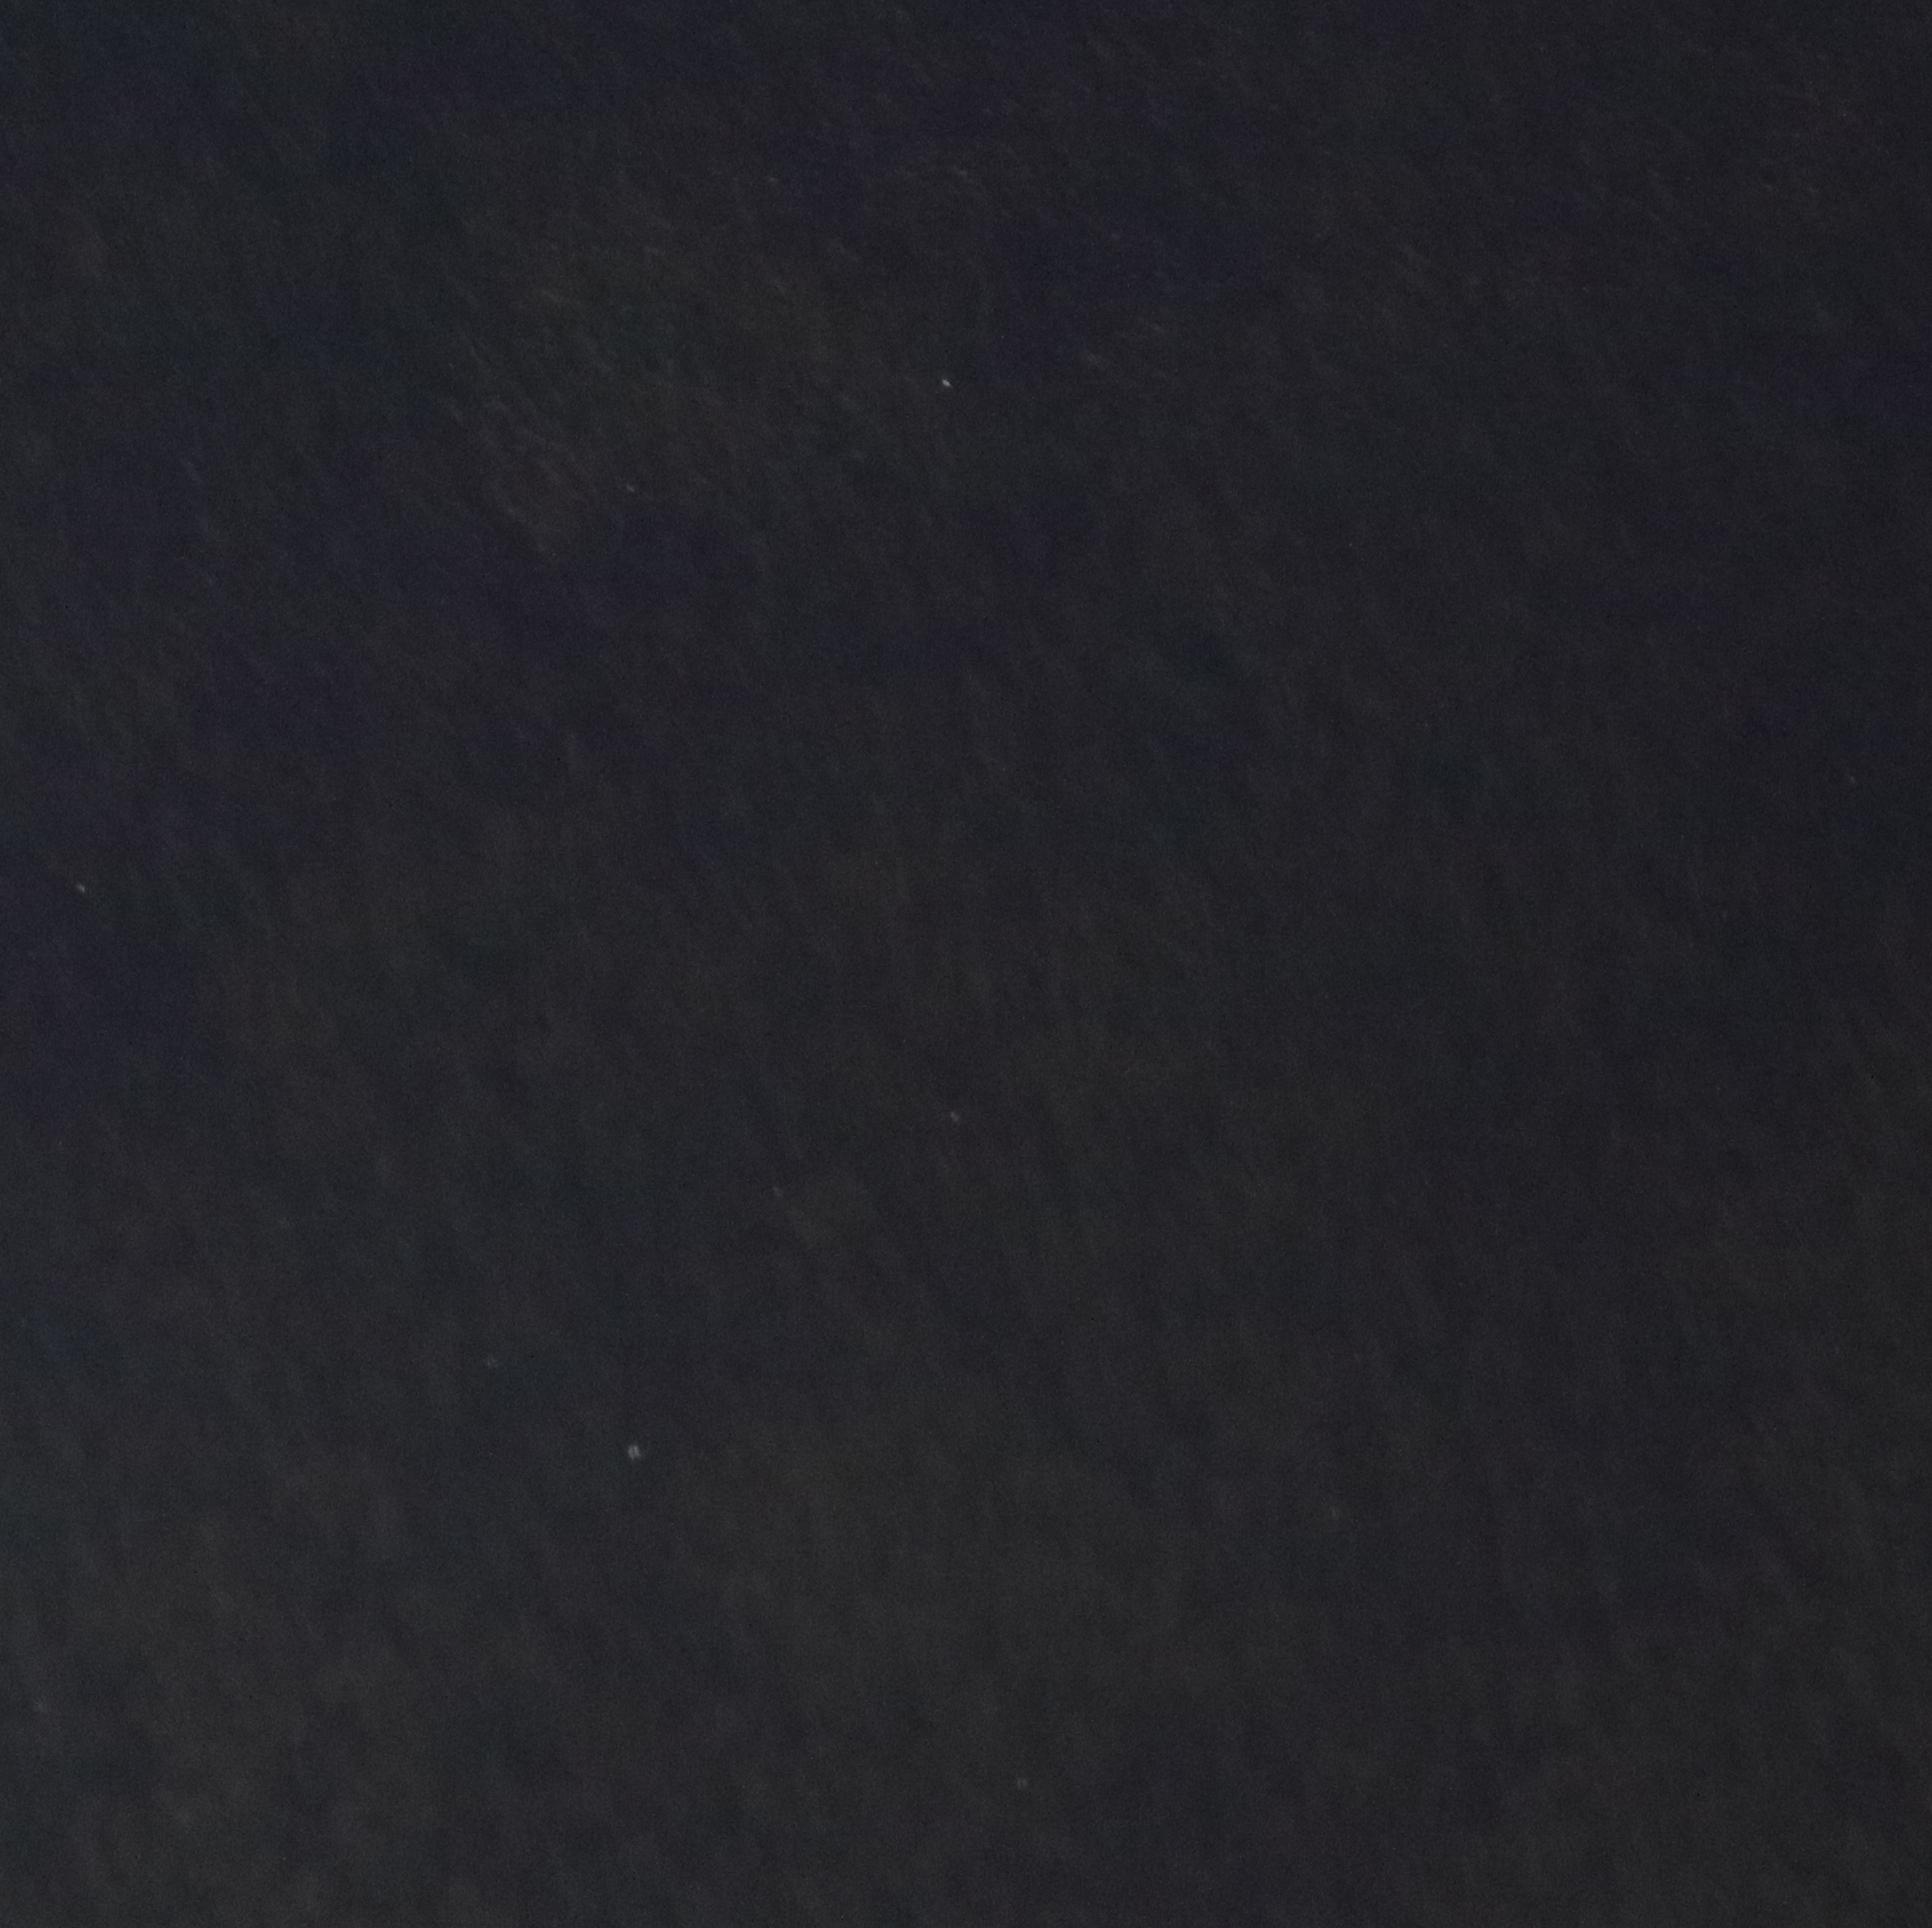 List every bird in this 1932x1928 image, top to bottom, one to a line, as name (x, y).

None